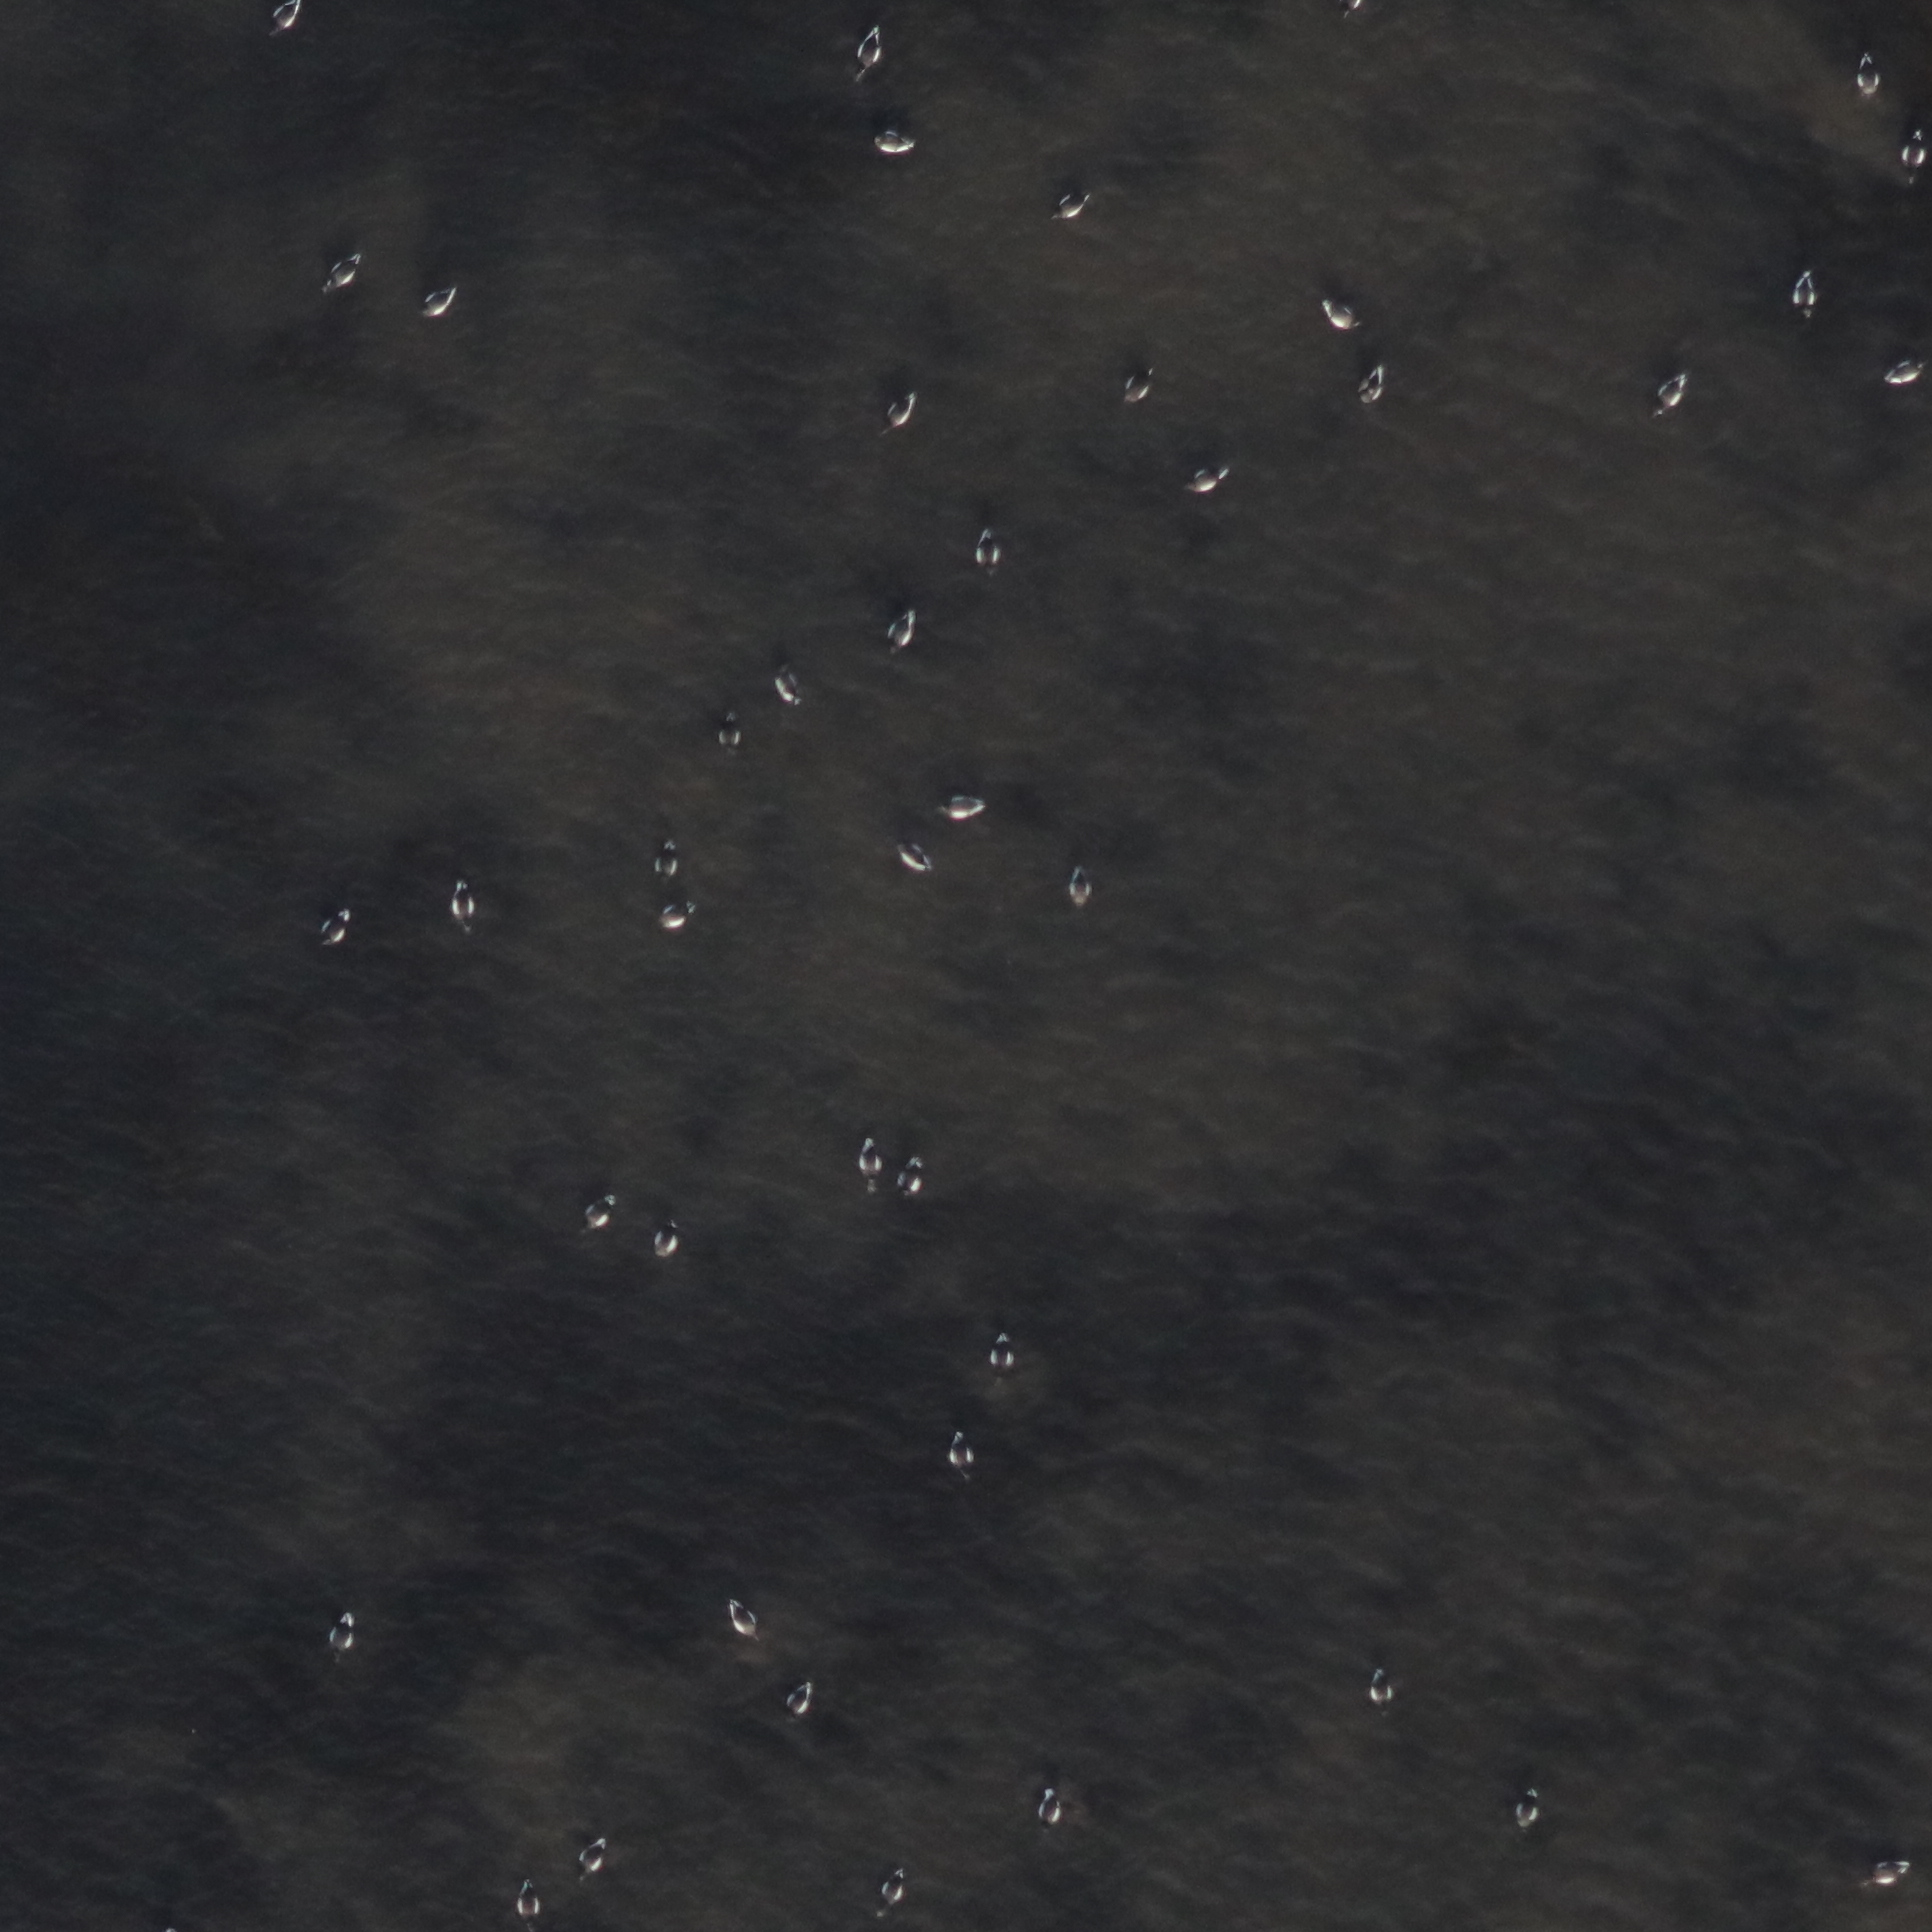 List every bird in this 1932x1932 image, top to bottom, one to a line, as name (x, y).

brant (284, 18)
brant (868, 52)
brant (1873, 74)
brant (892, 141)
brant (1914, 156)
brant (1072, 204)
brant (344, 273)
brant (1803, 292)
brant (434, 302)
brant (1343, 320)
brant (1905, 371)
brant (1379, 381)
brant (1138, 388)
brant (1672, 394)
brant (897, 416)
brant (1206, 482)
brant (988, 551)
brant (901, 632)
brant (782, 692)
brant (731, 735)
brant (959, 808)
brant (912, 854)
brant (667, 860)
brant (1079, 891)
brant (464, 907)
brant (674, 914)
brant (334, 928)
brant (870, 1162)
brant (911, 1176)
brant (598, 1211)
brant (665, 1241)
brant (1003, 1356)
brant (960, 1455)
brant (745, 1621)
brant (340, 1637)
brant (1381, 1691)
brant (799, 1701)
brant (1049, 1809)
brant (1524, 1812)
brant (594, 1858)
brant (1886, 1873)
brant (893, 1892)
brant (529, 1907)